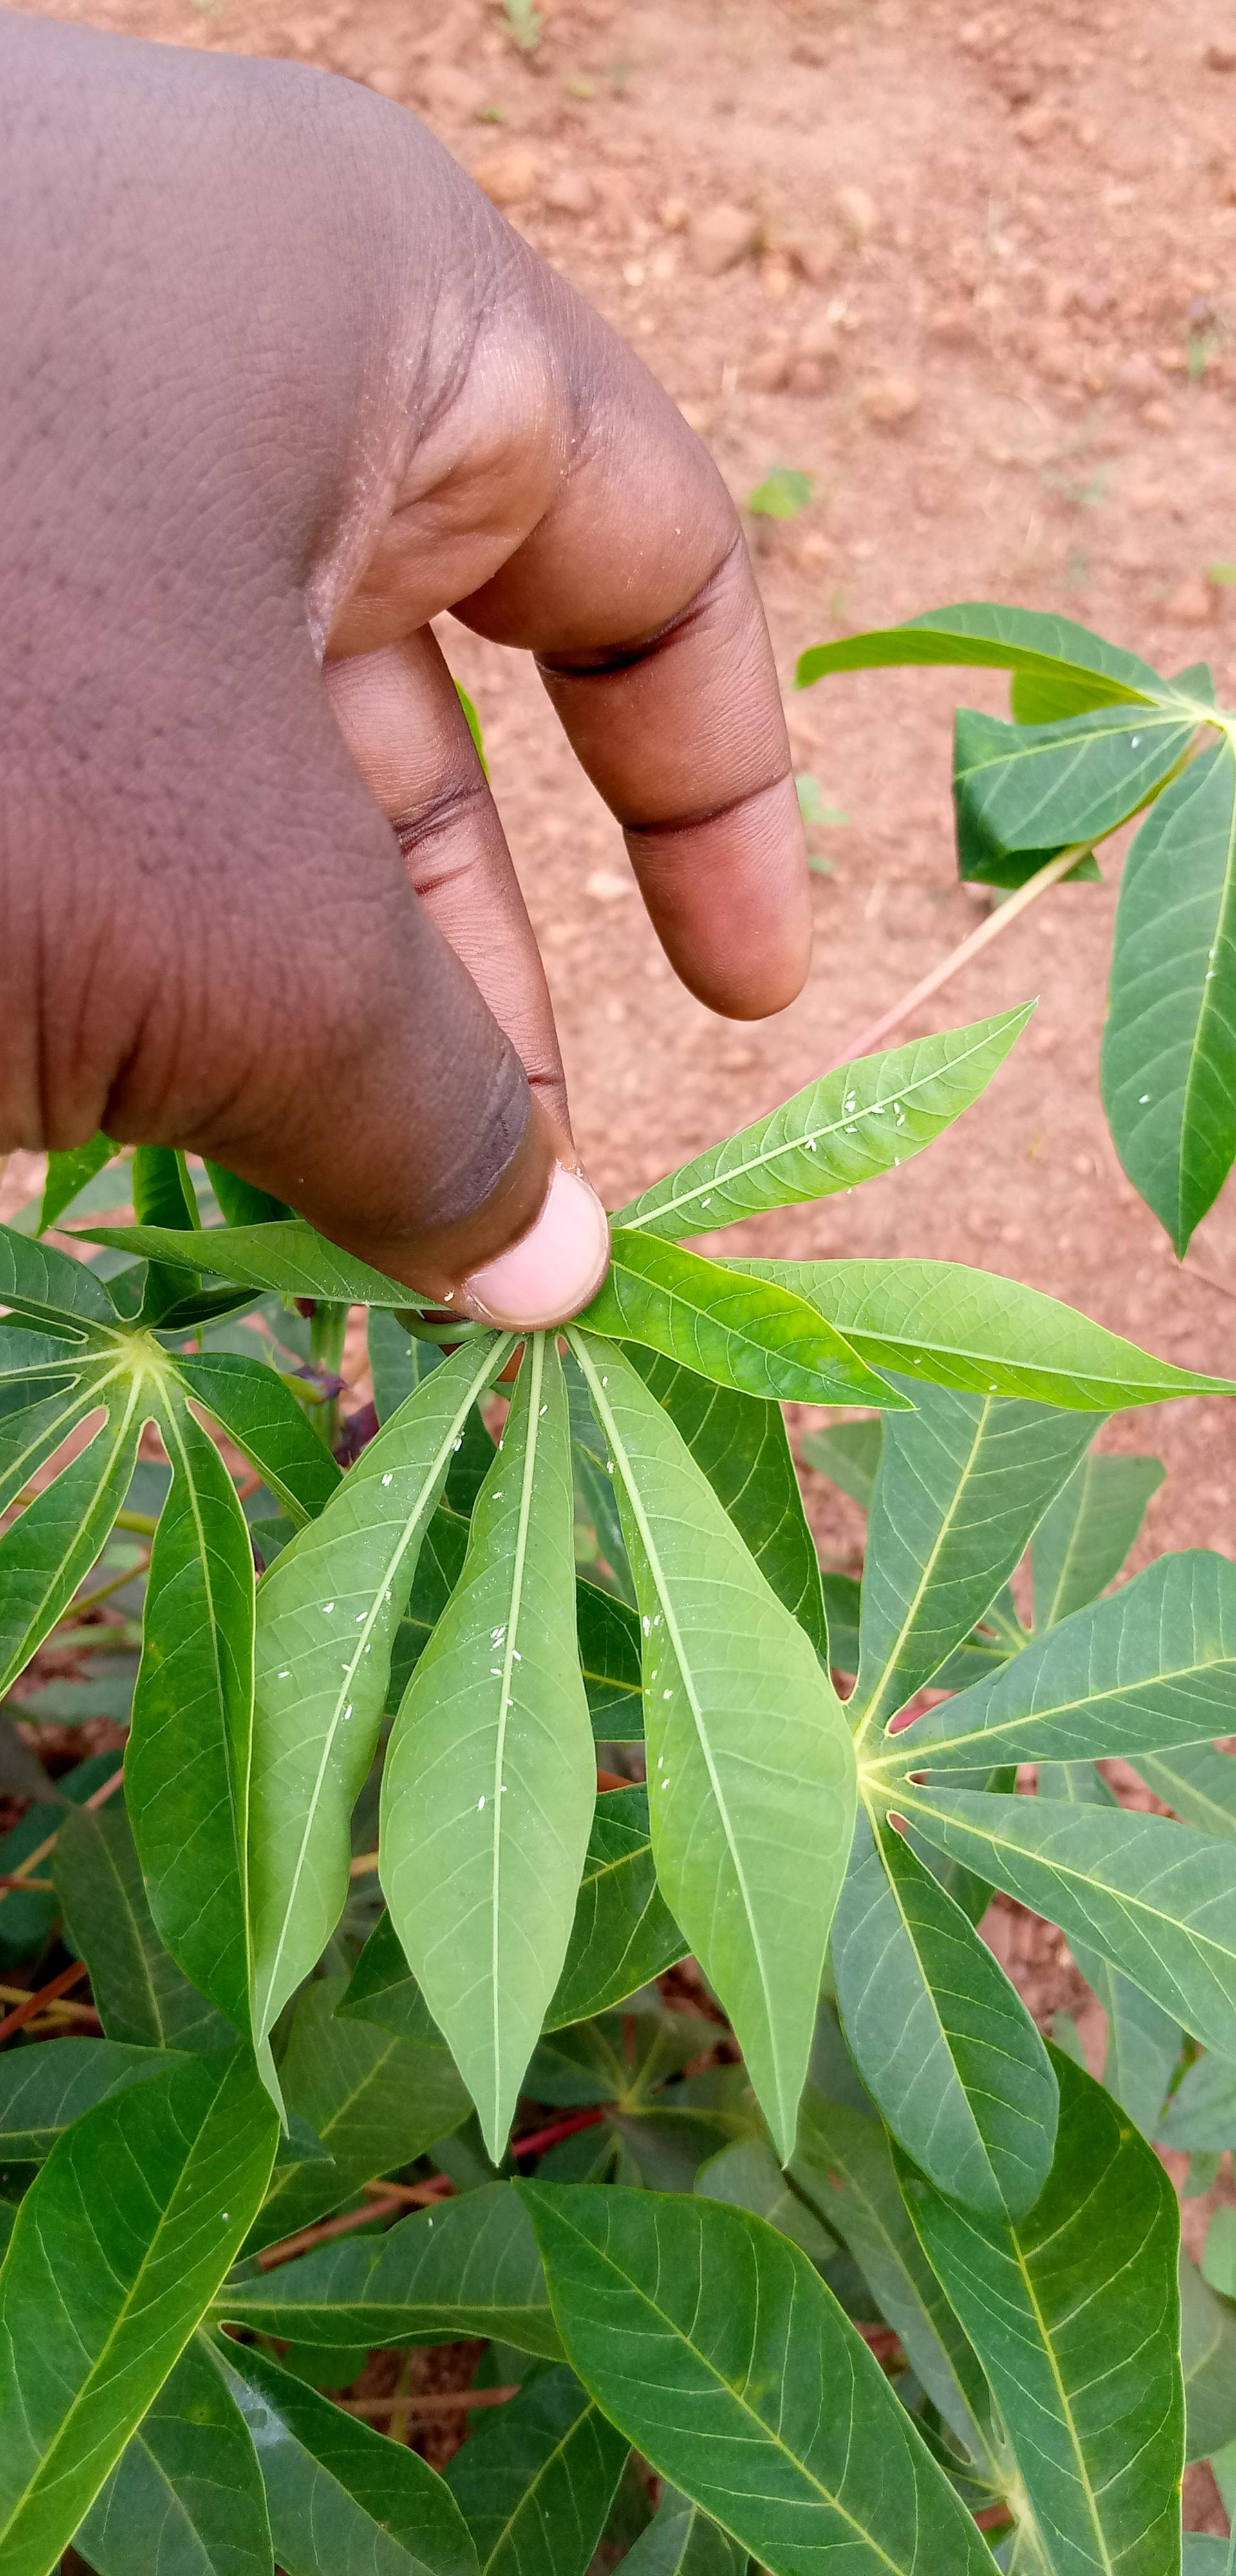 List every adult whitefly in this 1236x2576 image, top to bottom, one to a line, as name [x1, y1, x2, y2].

whitefly [845, 1088, 857, 1101]
whitefly [847, 1099, 856, 1113]
whitefly [843, 1100, 851, 1110]
whitefly [892, 1100, 903, 1116]
whitefly [868, 1104, 886, 1117]
whitefly [894, 1112, 907, 1129]
whitefly [842, 1125, 861, 1135]
whitefly [890, 1155, 903, 1169]
whitefly [843, 1185, 856, 1198]
whitefly [697, 1195, 713, 1210]
whitefly [440, 1289, 456, 1303]
whitefly [912, 1358, 923, 1366]
whitefly [599, 1373, 611, 1389]
whitefly [987, 1382, 998, 1393]
whitefly [538, 1403, 550, 1419]
whitefly [453, 1437, 464, 1453]
whitefly [496, 1437, 505, 1453]
whitefly [608, 1461, 615, 1475]
whitefly [381, 1473, 388, 1485]
whitefly [384, 1473, 395, 1488]
whitefly [489, 1490, 507, 1501]
whitefly [321, 1600, 336, 1615]
whitefly [354, 1609, 370, 1625]
whitefly [651, 1613, 662, 1628]
whitefly [640, 1613, 651, 1629]
whitefly [643, 1622, 651, 1640]
whitefly [496, 1625, 507, 1638]
whitefly [490, 1627, 500, 1640]
whitefly [491, 1636, 507, 1649]
whitefly [362, 1642, 375, 1656]
whitefly [510, 1648, 523, 1663]
whitefly [339, 1662, 353, 1674]
whitefly [487, 1667, 503, 1677]
whitefly [649, 1669, 660, 1681]
whitefly [276, 1670, 292, 1680]
whitefly [642, 1687, 653, 1696]
whitefly [662, 1687, 669, 1700]
whitefly [666, 1689, 674, 1700]
whitefly [503, 1698, 517, 1708]
whitefly [341, 1704, 355, 1721]
whitefly [656, 1755, 664, 1768]
whitefly [659, 1776, 671, 1792]
whitefly [499, 1784, 509, 1794]
whitefly [475, 1793, 487, 1814]